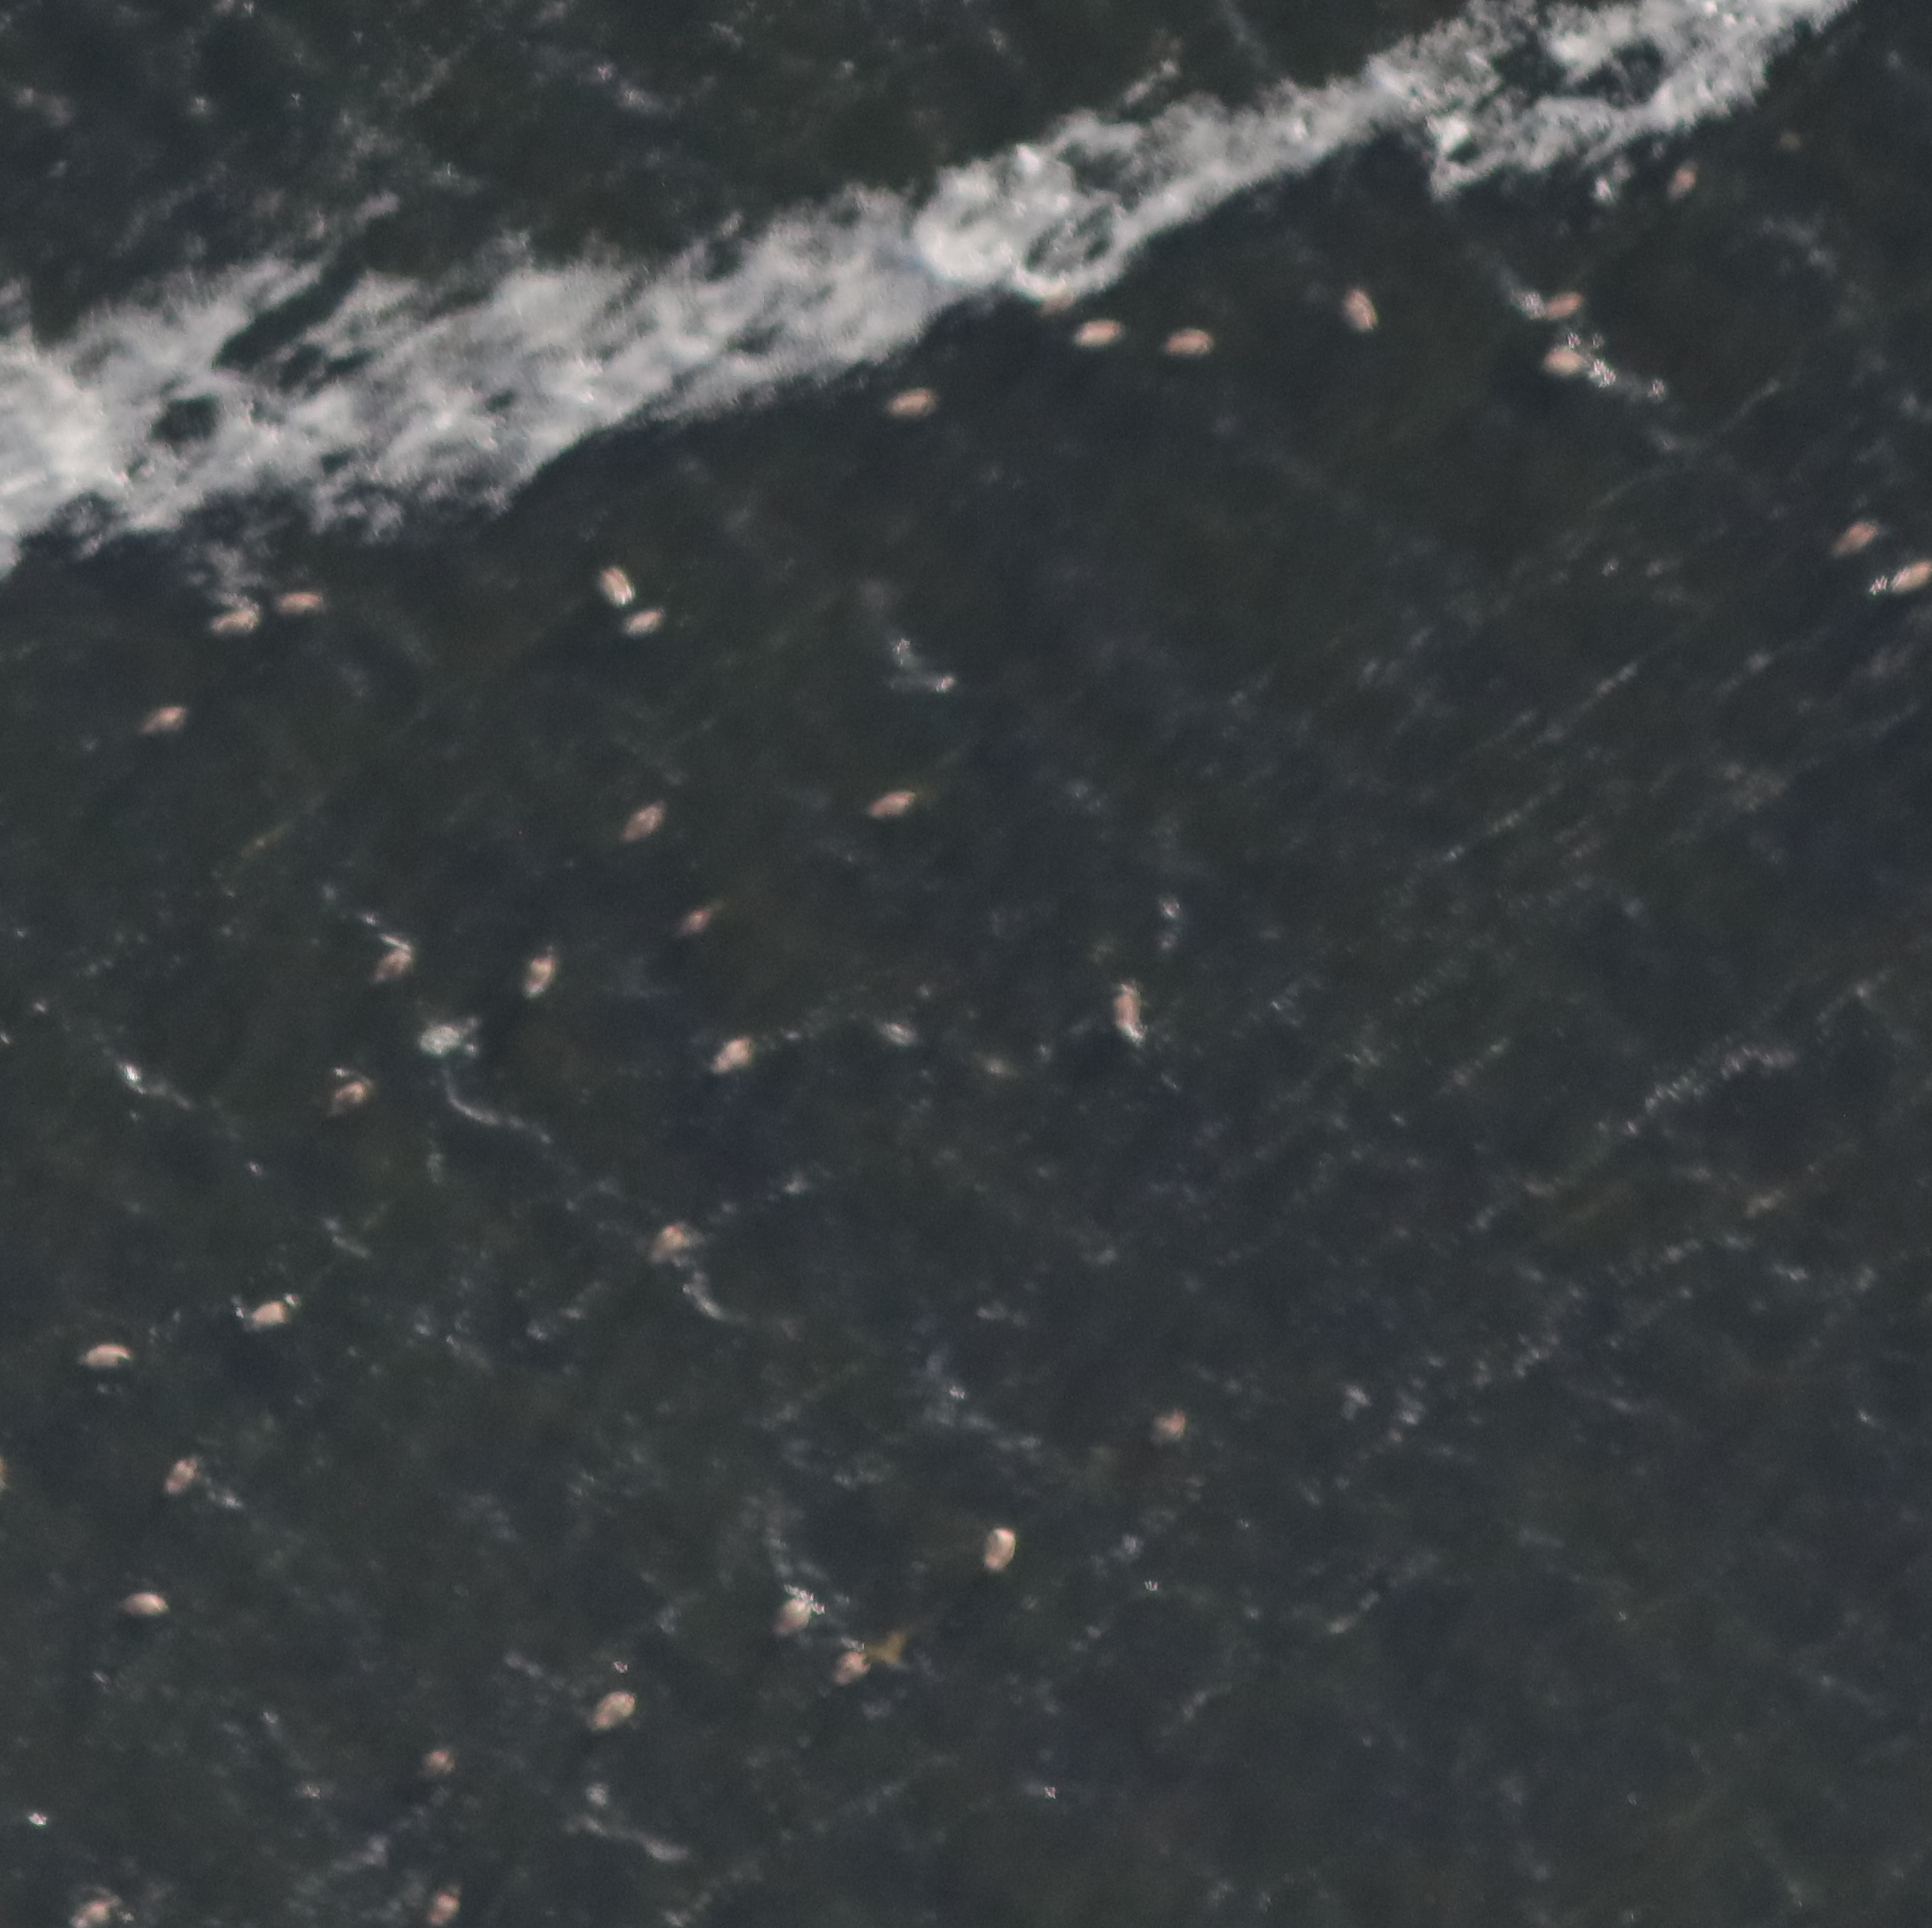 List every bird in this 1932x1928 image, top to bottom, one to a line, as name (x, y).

Canada goose (1680, 181)
Canada goose (1059, 302)
Canada goose (1562, 302)
Canada goose (1354, 311)
Canada goose (1095, 338)
Canada goose (1193, 345)
Canada goose (1564, 361)
Canada goose (912, 404)
Canada goose (1853, 540)
Canada goose (1916, 572)
Canada goose (609, 581)
Canada goose (290, 607)
Canada goose (246, 623)
Canada goose (644, 624)
Canada goose (165, 720)
Canada goose (896, 806)
Canada goose (650, 819)
Canada goose (697, 925)
Canada goose (400, 965)
Canada goose (539, 970)
Canada goose (1126, 1012)
Canada goose (740, 1050)
Canada goose (351, 1094)
Canada goose (669, 1242)
Canada goose (269, 1318)
Canada goose (103, 1356)
Canada goose (1169, 1426)
Canada goose (186, 1477)
Canada goose (999, 1551)
Canada goose (151, 1607)
Canada goose (795, 1621)
Canada goose (853, 1664)
Canada goose (615, 1706)
Canada goose (440, 1764)
Canada goose (446, 1903)
Canada goose (98, 1915)